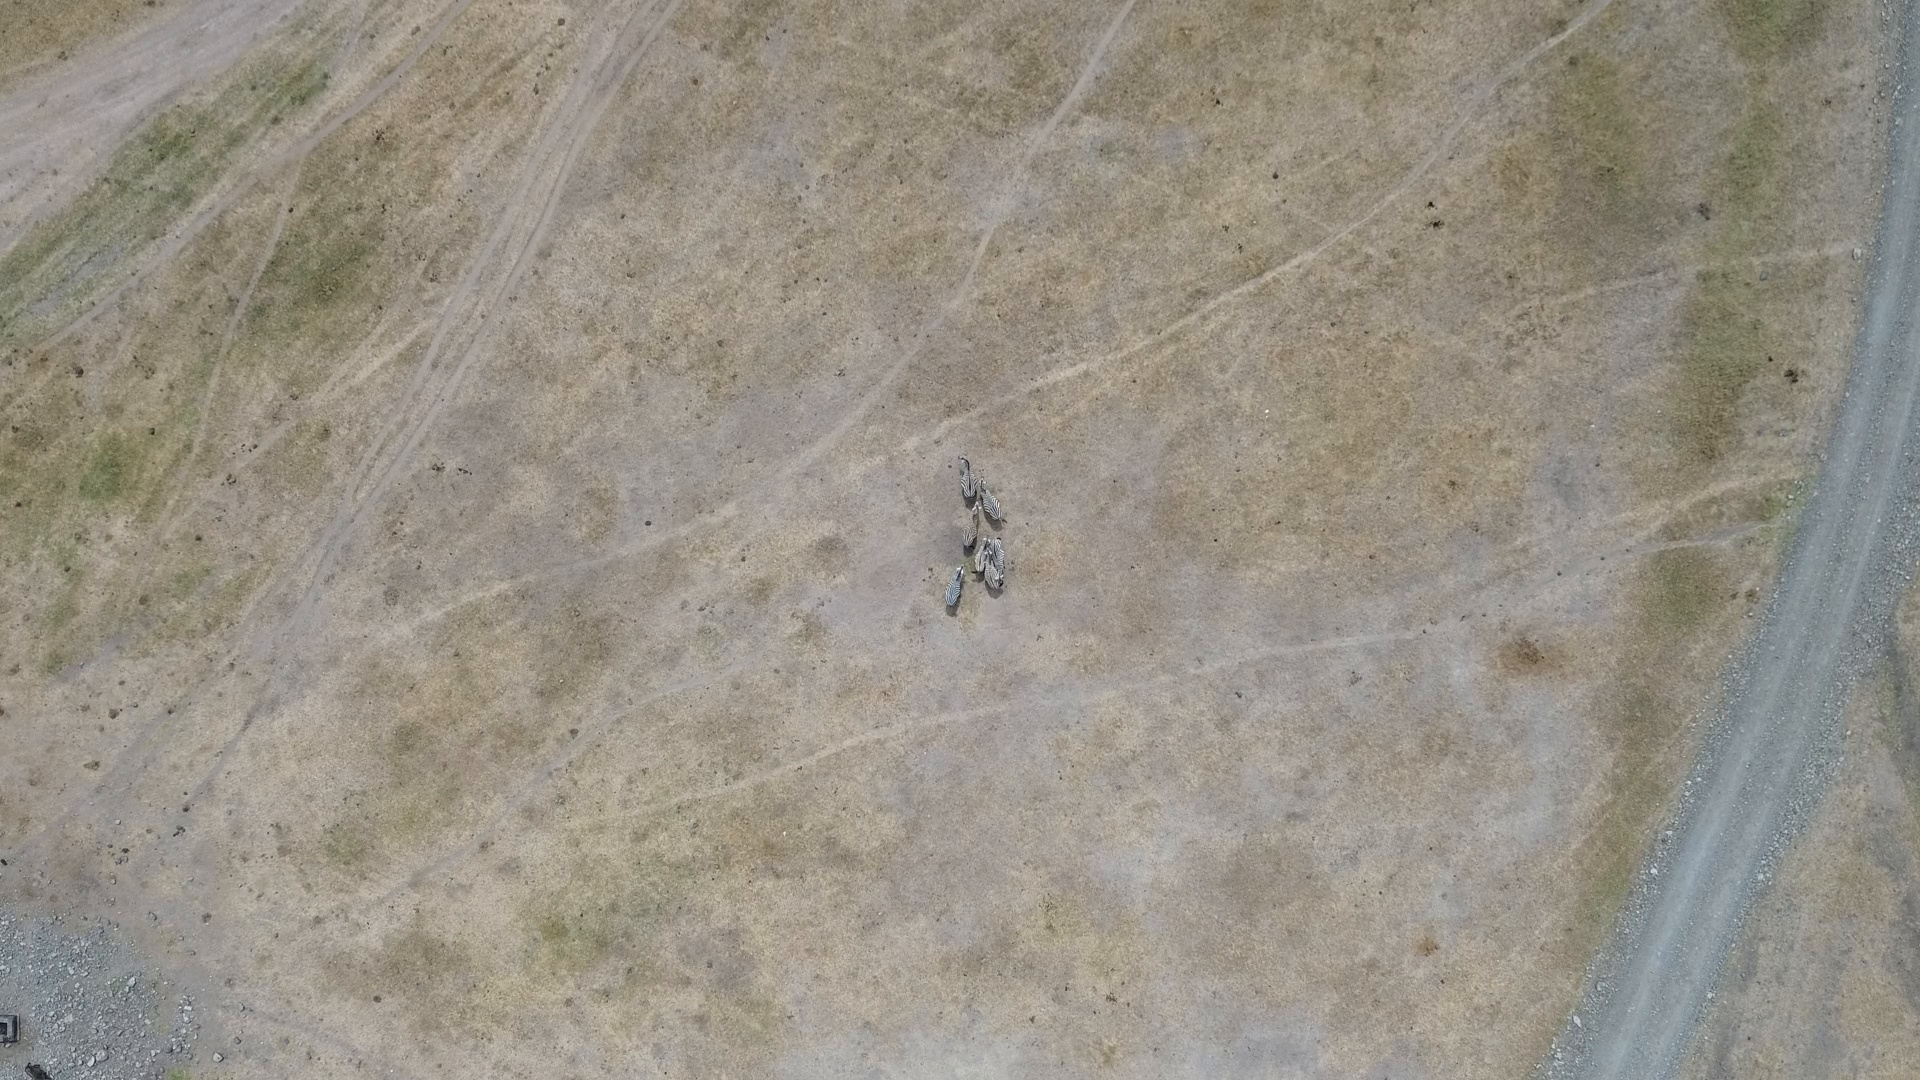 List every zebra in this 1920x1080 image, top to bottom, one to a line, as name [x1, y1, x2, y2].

zebra [958, 455, 977, 498]
zebra [978, 477, 1002, 520]
zebra [962, 502, 982, 546]
zebra [975, 537, 990, 573]
zebra [990, 539, 1007, 579]
zebra [984, 548, 1001, 589]
zebra [946, 563, 965, 604]